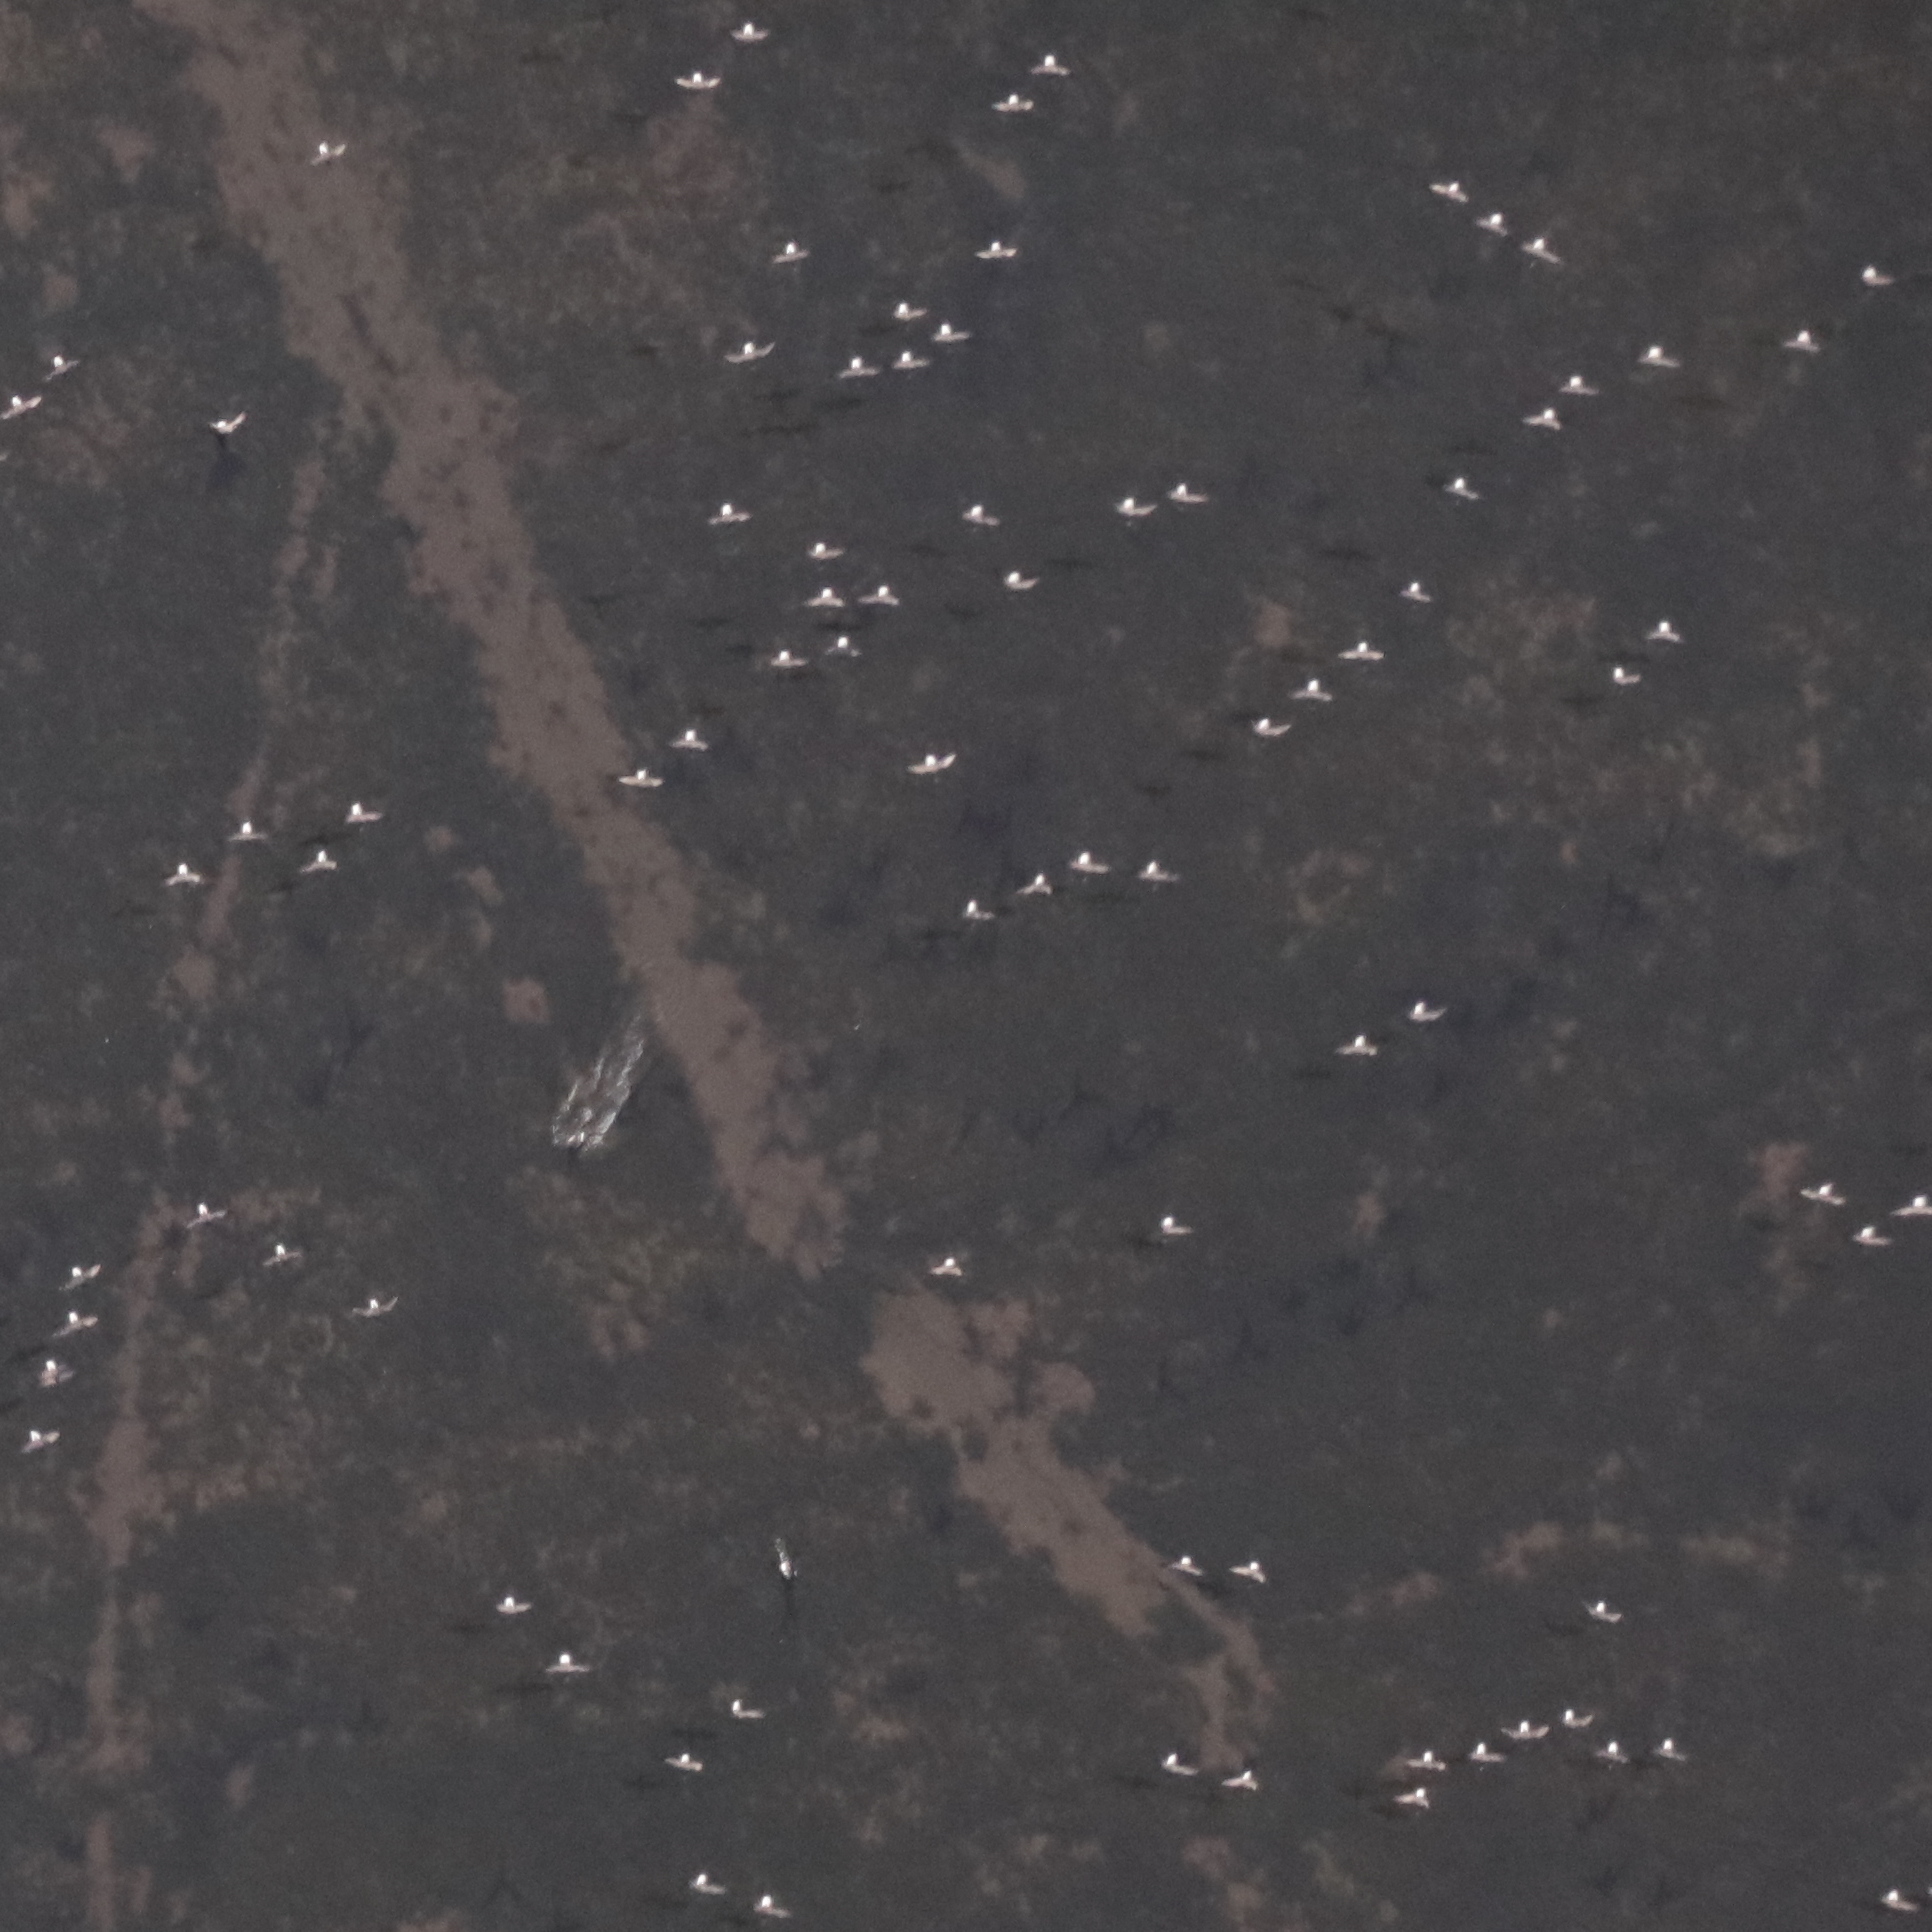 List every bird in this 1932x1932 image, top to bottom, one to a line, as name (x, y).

brant (747, 35)
brant (1048, 71)
brant (697, 83)
brant (1016, 104)
brant (326, 157)
brant (1453, 190)
brant (1495, 226)
brant (996, 253)
brant (789, 254)
brant (1539, 256)
brant (1872, 283)
brant (901, 314)
brant (948, 336)
brant (1812, 346)
brant (748, 356)
brant (907, 363)
brant (856, 367)
brant (64, 369)
brant (1656, 369)
brant (1576, 396)
brant (19, 405)
brant (222, 425)
brant (1539, 431)
brant (1456, 492)
brant (1179, 498)
brant (1130, 508)
brant (978, 514)
brant (728, 516)
brant (823, 553)
brant (1016, 581)
brant (1414, 593)
brant (829, 597)
brant (882, 597)
brant (1669, 630)
brant (842, 646)
brant (1362, 651)
brant (786, 658)
brant (1619, 675)
brant (1314, 691)
brant (1266, 726)
brant (695, 744)
brant (929, 768)
brant (644, 778)
brant (359, 813)
brant (250, 836)
brant (1085, 858)
brant (315, 861)
brant (1157, 873)
brant (187, 879)
brant (1042, 888)
brant (982, 909)
brant (1424, 1015)
brant (1355, 1042)
brant (573, 1145)
brant (1822, 1196)
brant (1913, 1209)
brant (202, 1221)
brant (1166, 1223)
brant (1871, 1241)
brant (284, 1254)
brant (948, 1274)
brant (83, 1276)
brant (380, 1308)
brant (77, 1324)
brant (54, 1363)
brant (57, 1378)
brant (38, 1443)
brant (1184, 1564)
brant (1256, 1567)
brant (789, 1571)
brant (520, 1609)
brant (1606, 1618)
brant (565, 1658)
brant (745, 1715)
brant (1580, 1717)
brant (1524, 1719)
brant (1492, 1747)
brant (1676, 1749)
brant (1619, 1750)
brant (691, 1762)
brant (1426, 1767)
brant (1183, 1769)
brant (1246, 1779)
brant (1419, 1801)
brant (717, 1878)
brant (1900, 1905)
brant (778, 1909)